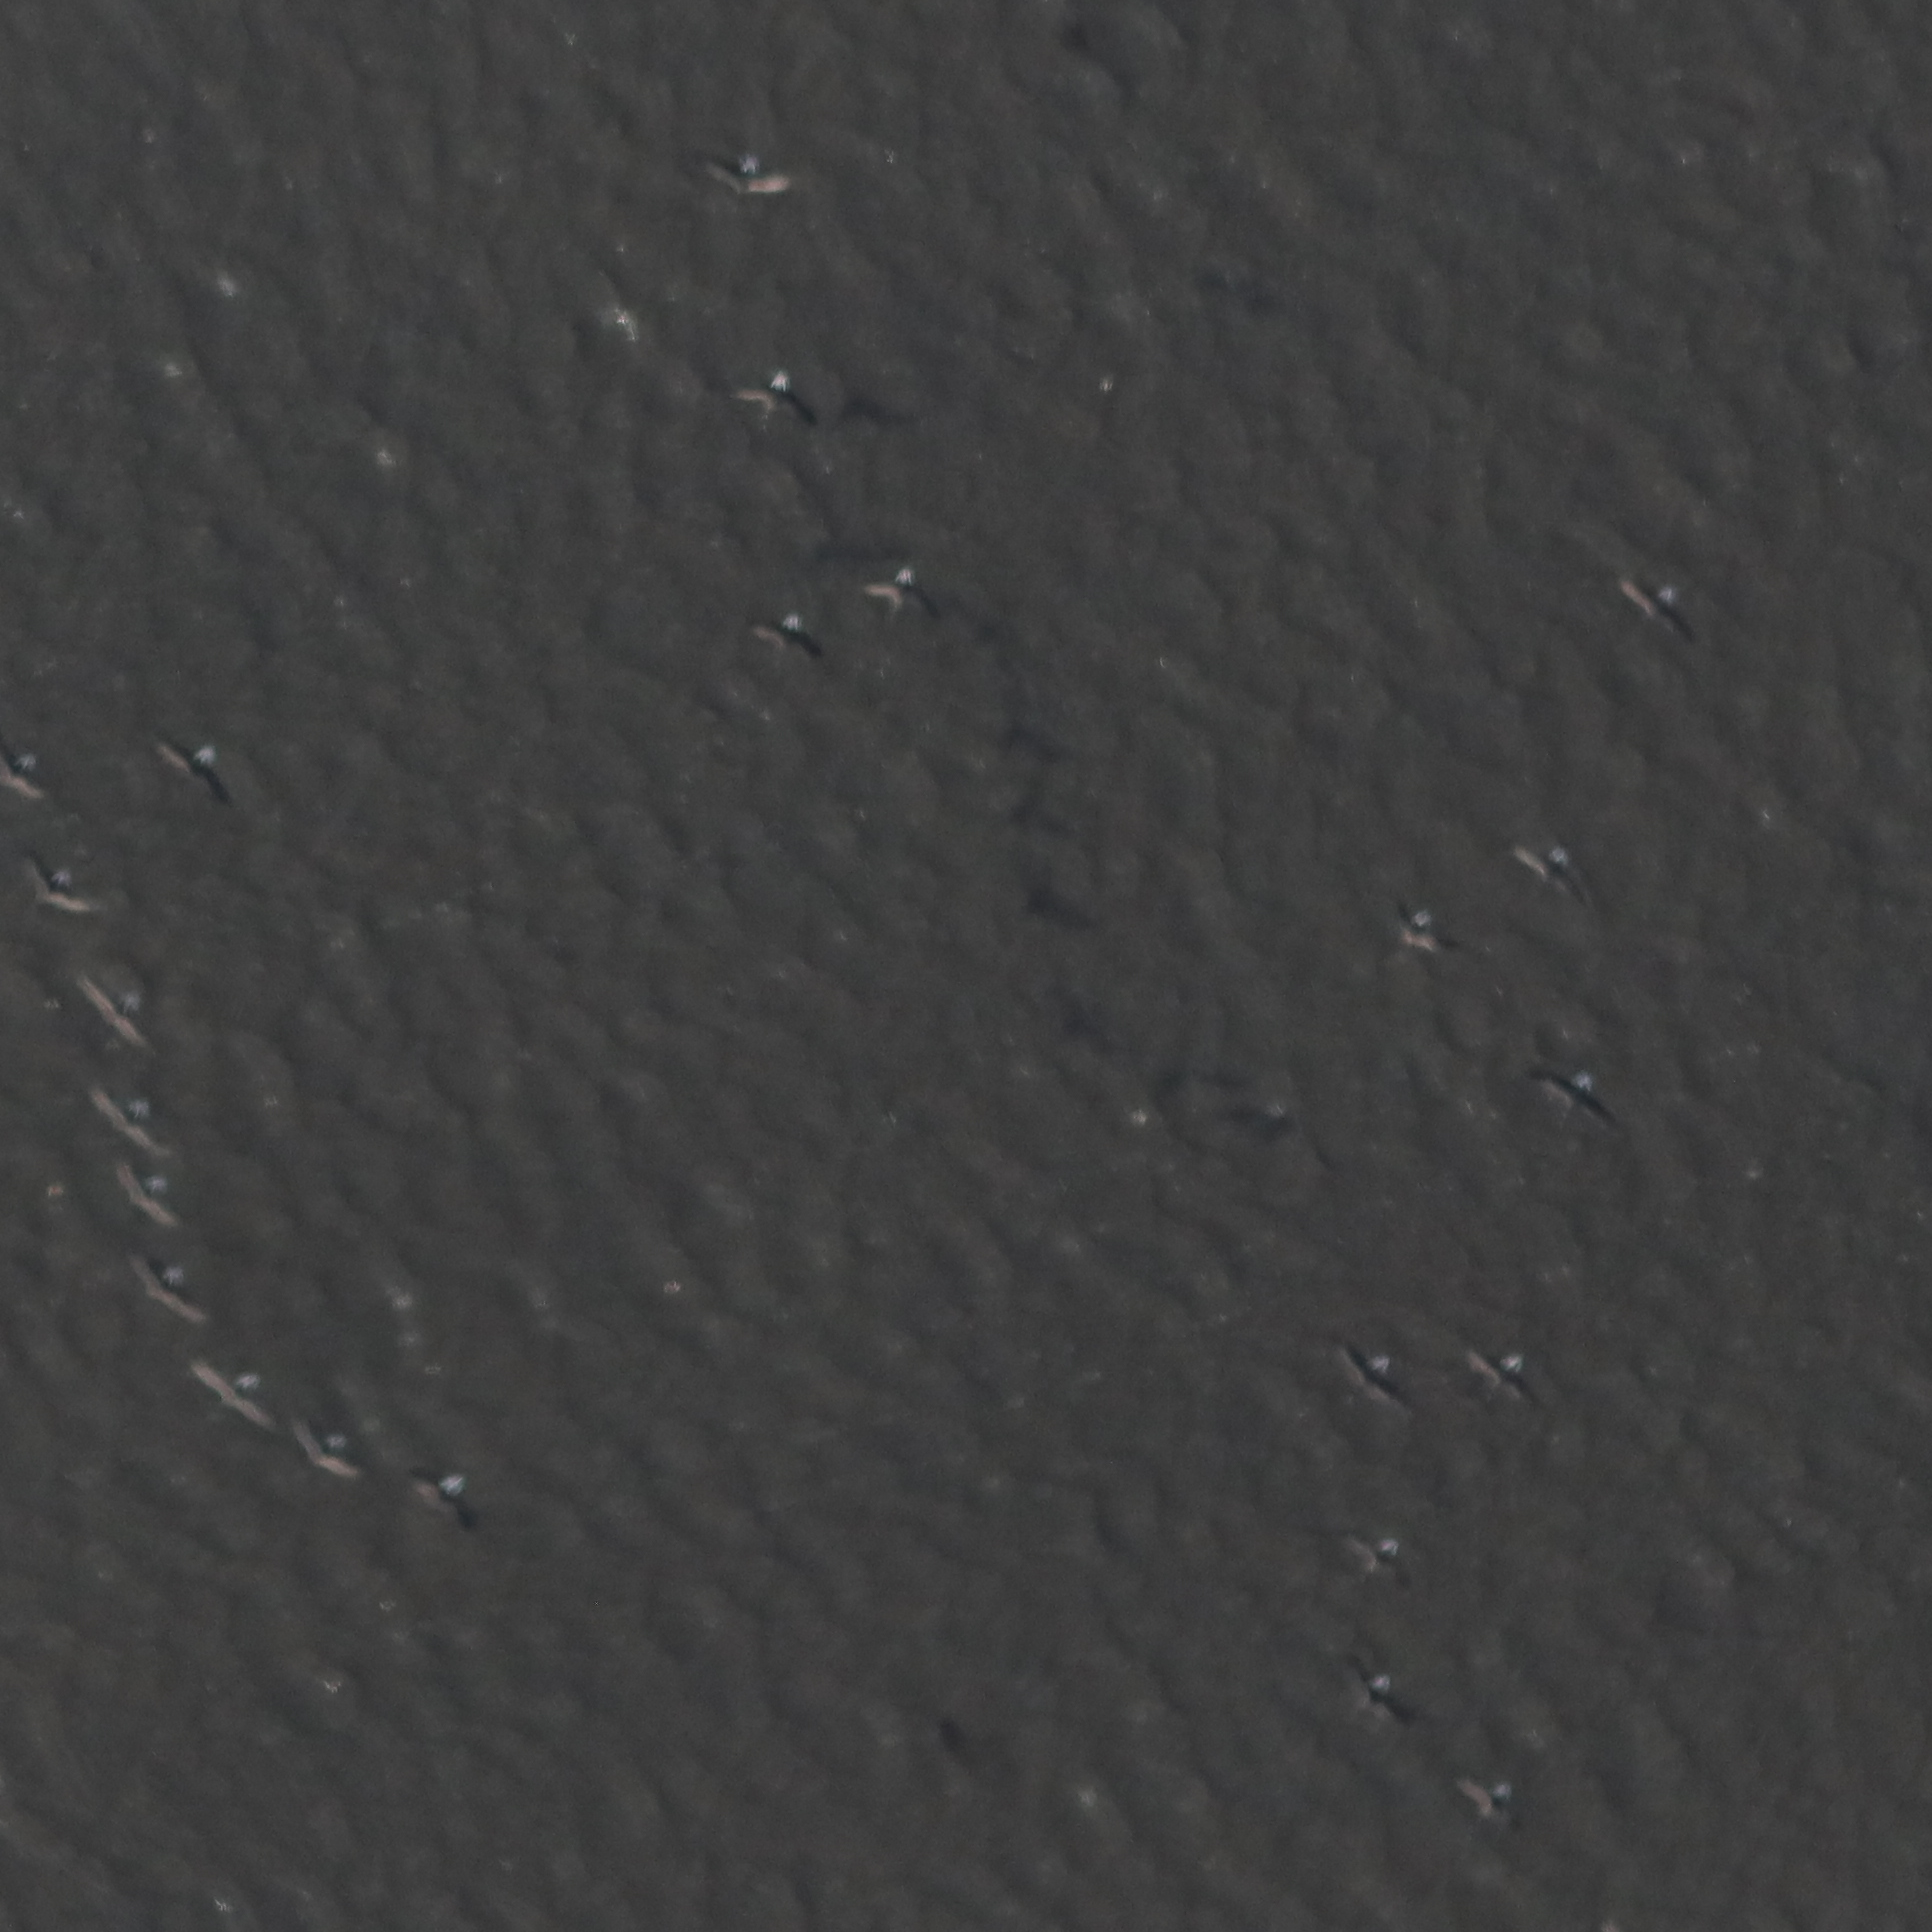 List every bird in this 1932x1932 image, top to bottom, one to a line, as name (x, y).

brant (745, 180)
brant (769, 402)
brant (897, 593)
brant (1659, 608)
brant (790, 640)
brant (195, 762)
brant (14, 768)
brant (1547, 870)
brant (48, 893)
brant (1413, 933)
brant (115, 1009)
brant (1578, 1102)
brant (122, 1117)
brant (140, 1200)
brant (160, 1290)
brant (1368, 1379)
brant (1506, 1379)
brant (234, 1396)
brant (327, 1455)
brant (443, 1498)
brant (1378, 1559)
brant (1368, 1699)
brant (1490, 1799)